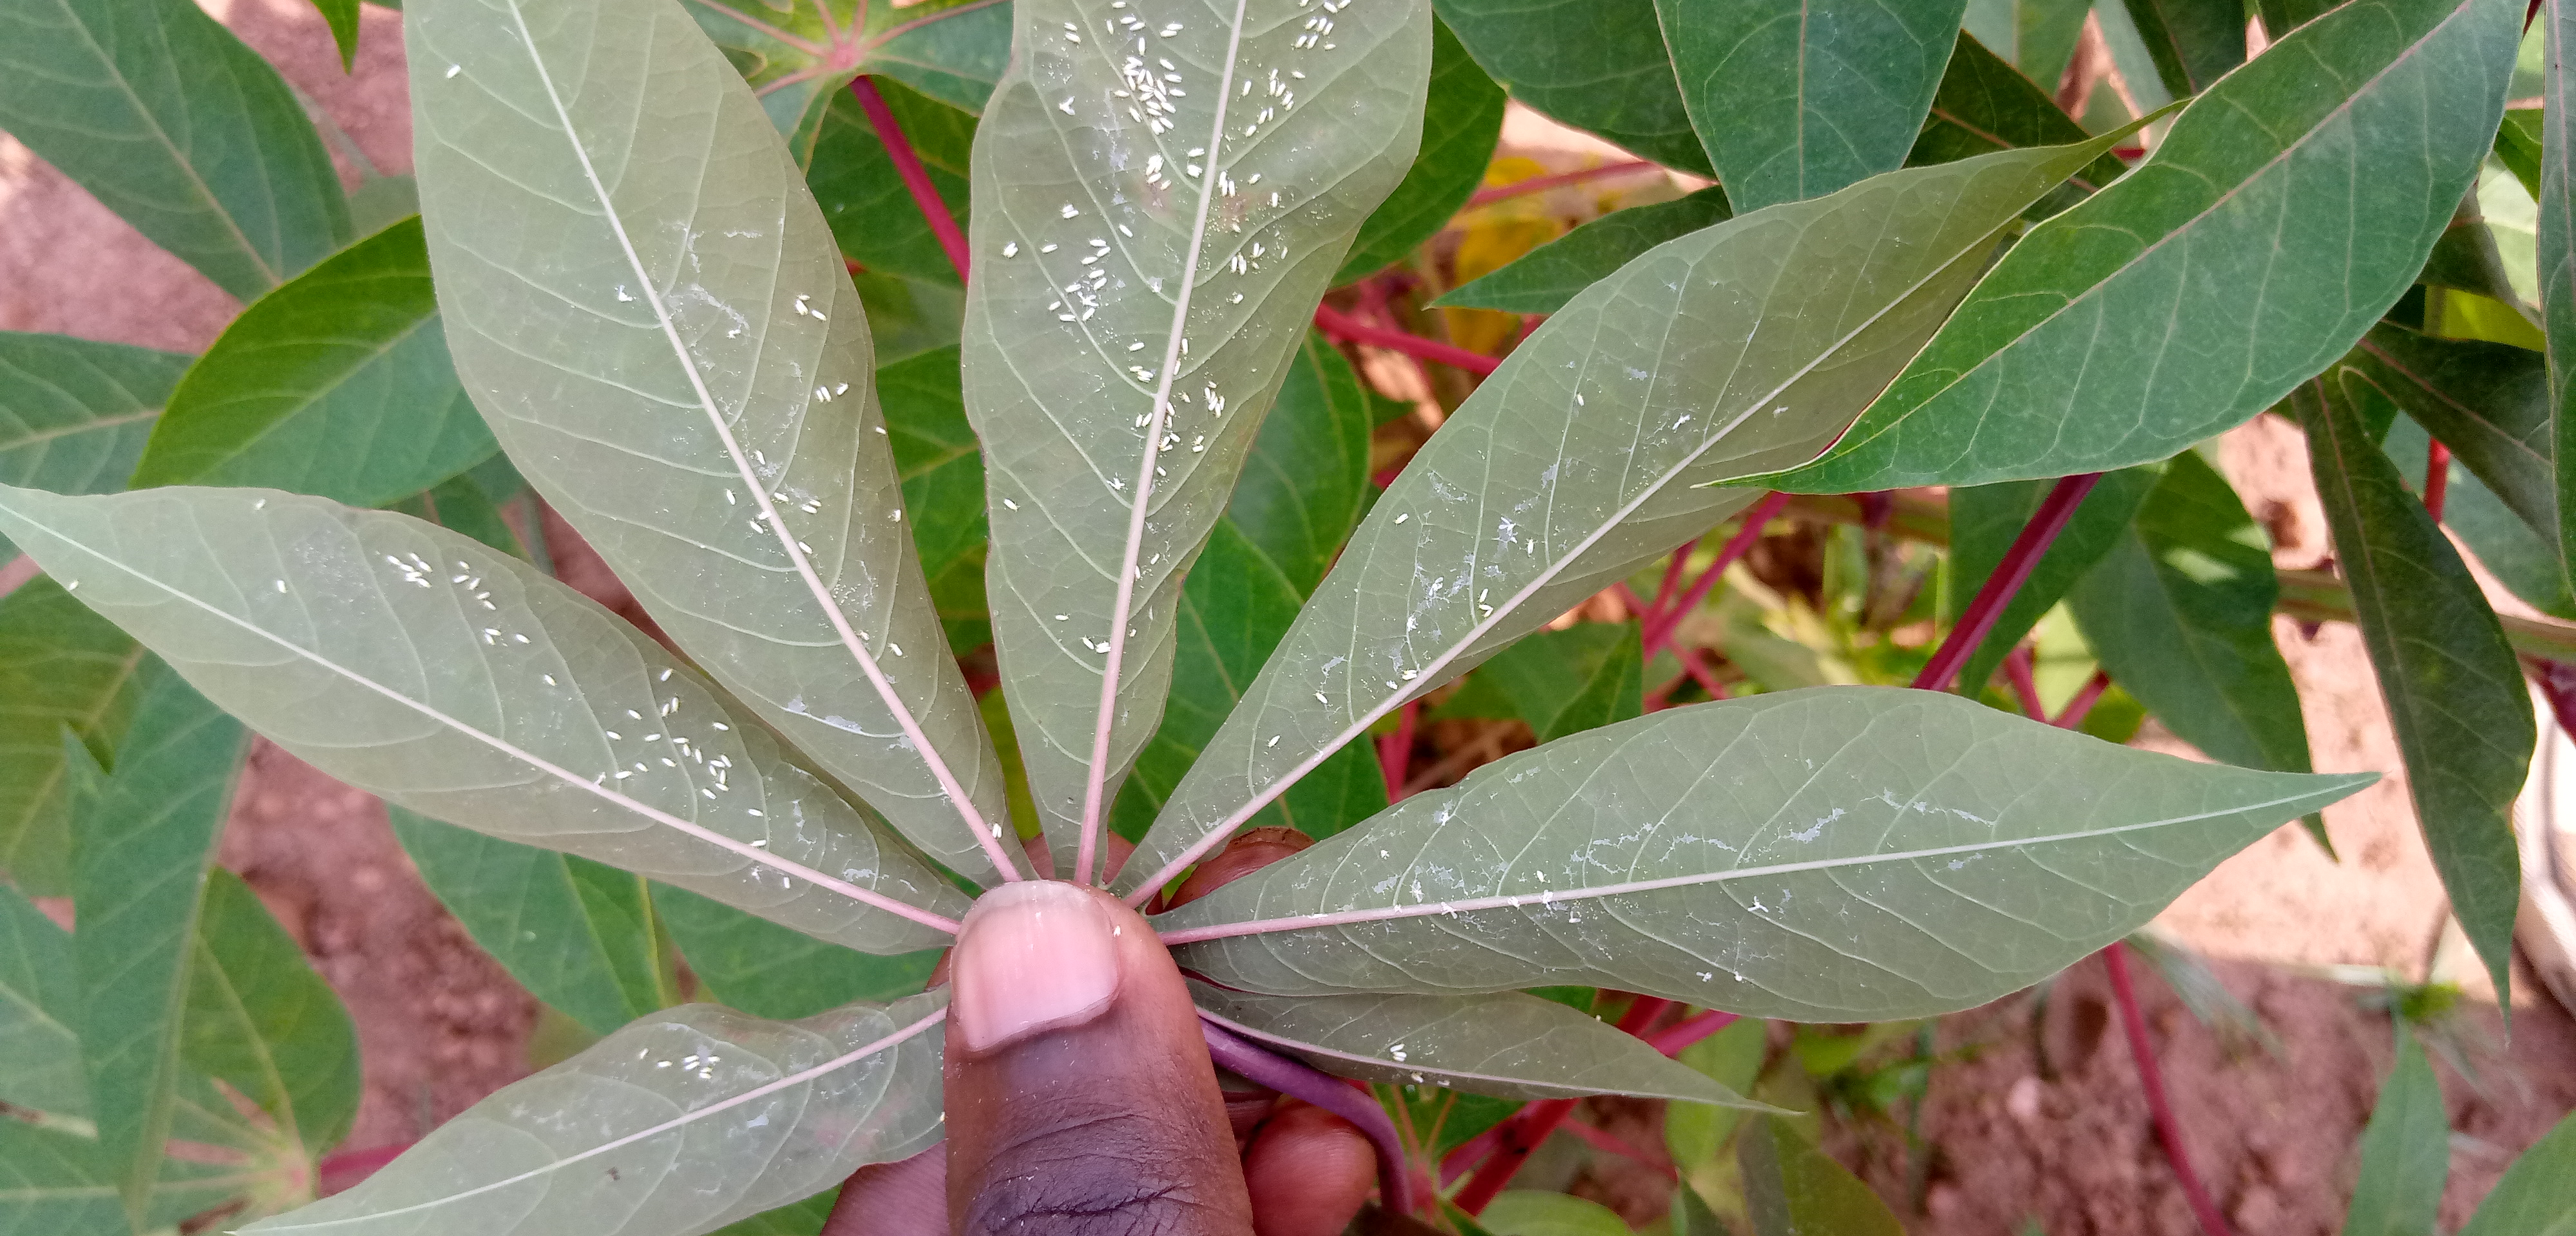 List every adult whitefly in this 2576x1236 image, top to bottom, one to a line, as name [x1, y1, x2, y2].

whitefly [1110, 1, 1128, 11]
whitefly [1319, 1, 1340, 17]
whitefly [1305, 14, 1337, 36]
whitefly [1119, 15, 1139, 26]
whitefly [1057, 17, 1083, 31]
whitefly [1104, 19, 1117, 37]
whitefly [1128, 20, 1148, 34]
whitefly [1155, 22, 1195, 39]
whitefly [1063, 29, 1083, 49]
whitefly [1135, 34, 1150, 58]
whitefly [1291, 34, 1305, 49]
whitefly [1322, 41, 1341, 54]
whitefly [1125, 55, 1145, 69]
whitefly [1157, 57, 1178, 71]
whitefly [1124, 61, 1137, 68]
whitefly [445, 63, 464, 80]
whitefly [1267, 66, 1280, 81]
whitefly [1137, 67, 1147, 83]
whitefly [1121, 68, 1140, 77]
whitefly [1288, 68, 1310, 81]
whitefly [1145, 69, 1154, 87]
whitefly [1162, 71, 1184, 85]
whitefly [1127, 75, 1139, 93]
whitefly [1239, 77, 1254, 102]
whitefly [1155, 77, 1168, 97]
whitefly [1269, 79, 1276, 97]
whitefly [1274, 82, 1287, 98]
whitefly [1110, 85, 1131, 100]
whitefly [1166, 86, 1190, 98]
whitefly [1153, 88, 1168, 102]
whitefly [1137, 91, 1154, 102]
whitefly [1280, 91, 1294, 107]
whitefly [1056, 93, 1079, 117]
whitefly [1283, 99, 1296, 113]
whitefly [1145, 100, 1161, 112]
whitefly [1160, 100, 1179, 115]
whitefly [1267, 104, 1276, 124]
whitefly [1128, 105, 1146, 129]
whitefly [1256, 108, 1268, 127]
whitefly [1150, 117, 1179, 140]
whitefly [1242, 122, 1265, 141]
whitefly [1182, 144, 1208, 160]
whitefly [1144, 153, 1163, 176]
whitefly [1185, 164, 1206, 176]
whitefly [1185, 169, 1200, 180]
whitefly [1218, 169, 1227, 189]
whitefly [1245, 173, 1266, 188]
whitefly [1158, 176, 1178, 193]
whitefly [1220, 178, 1229, 199]
whitefly [1227, 178, 1237, 200]
whitefly [1268, 190, 1283, 216]
whitefly [1059, 200, 1083, 224]
whitefly [1115, 220, 1135, 238]
whitefly [1227, 220, 1245, 232]
whitefly [1088, 238, 1108, 247]
whitefly [1001, 240, 1020, 261]
whitefly [1039, 240, 1061, 259]
whitefly [1250, 241, 1268, 259]
whitefly [1276, 242, 1296, 261]
whitefly [1096, 245, 1112, 258]
whitefly [1238, 251, 1245, 264]
whitefly [1077, 254, 1099, 267]
whitefly [1229, 256, 1238, 273]
whitefly [1251, 261, 1262, 271]
whitefly [1238, 263, 1247, 277]
whitefly [1088, 268, 1106, 280]
whitefly [1092, 276, 1108, 292]
whitefly [1061, 278, 1084, 297]
whitefly [613, 283, 637, 307]
whitefly [1075, 289, 1101, 308]
whitefly [1229, 291, 1252, 308]
whitefly [797, 293, 812, 302]
whitefly [797, 299, 811, 316]
whitefly [794, 302, 805, 317]
whitefly [807, 306, 831, 326]
whitefly [1080, 307, 1097, 323]
whitefly [1056, 308, 1079, 326]
whitefly [1177, 334, 1198, 356]
whitefly [1122, 339, 1147, 351]
whitefly [1172, 359, 1182, 377]
whitefly [1127, 364, 1146, 373]
whitefly [1132, 368, 1156, 388]
whitefly [1207, 379, 1218, 390]
whitefly [832, 380, 856, 400]
whitefly [819, 385, 835, 406]
whitefly [1204, 385, 1211, 402]
whitefly [815, 388, 826, 406]
whitefly [1180, 388, 1195, 408]
whitefly [1574, 389, 1587, 411]
whitefly [1205, 395, 1225, 418]
whitefly [1166, 400, 1177, 417]
whitefly [1132, 408, 1154, 433]
whitefly [1164, 415, 1174, 430]
whitefly [869, 424, 891, 440]
whitefly [1169, 433, 1182, 445]
whitefly [1191, 433, 1207, 447]
whitefly [1159, 435, 1171, 449]
whitefly [749, 444, 770, 473]
whitefly [1159, 444, 1175, 453]
whitefly [1191, 445, 1206, 454]
whitefly [1152, 462, 1173, 482]
whitefly [1104, 473, 1127, 495]
whitefly [724, 487, 741, 515]
whitefly [768, 490, 793, 507]
whitefly [997, 495, 1024, 515]
whitefly [806, 497, 824, 510]
whitefly [799, 503, 819, 516]
whitefly [889, 507, 907, 529]
whitefly [1391, 511, 1413, 530]
whitefly [748, 516, 766, 539]
whitefly [1520, 534, 1539, 564]
whitefly [795, 539, 819, 557]
whitefly [1146, 550, 1170, 569]
whitefly [386, 553, 400, 566]
whitefly [417, 557, 432, 575]
whitefly [458, 559, 471, 570]
whitefly [1134, 565, 1142, 583]
whitefly [450, 572, 468, 587]
whitefly [413, 574, 433, 590]
whitefly [468, 575, 483, 592]
whitefly [66, 577, 84, 594]
whitefly [274, 577, 290, 596]
whitefly [1474, 586, 1492, 603]
whitefly [1477, 599, 1502, 621]
whitefly [482, 600, 498, 611]
whitefly [1050, 612, 1074, 624]
whitefly [481, 625, 506, 638]
whitefly [1128, 628, 1141, 641]
whitefly [513, 632, 531, 647]
whitefly [1080, 633, 1094, 656]
whitefly [1093, 640, 1110, 659]
whitefly [884, 641, 910, 660]
whitefly [658, 666, 678, 686]
whitefly [1401, 666, 1422, 682]
whitefly [542, 674, 558, 689]
whitefly [1312, 689, 1332, 707]
whitefly [670, 694, 683, 716]
whitefly [659, 701, 673, 721]
whitefly [624, 705, 646, 725]
whitefly [708, 718, 735, 734]
whitefly [601, 728, 627, 744]
whitefly [643, 730, 667, 745]
whitefly [1261, 733, 1289, 751]
whitefly [670, 734, 693, 745]
whitefly [682, 742, 694, 758]
whitefly [693, 745, 705, 766]
whitefly [717, 753, 736, 769]
whitefly [661, 756, 679, 769]
whitefly [709, 758, 726, 769]
whitefly [635, 759, 651, 776]
whitefly [708, 762, 719, 778]
whitefly [615, 767, 637, 781]
whitefly [718, 767, 729, 785]
whitefly [712, 780, 733, 794]
whitefly [699, 787, 717, 805]
whitefly [744, 806, 768, 820]
whitefly [988, 820, 1005, 843]
whitefly [749, 838, 770, 848]
whitefly [1534, 867, 1548, 886]
whitefly [778, 873, 797, 893]
whitefly [1507, 894, 1524, 915]
whitefly [1746, 896, 1772, 918]
whitefly [1441, 901, 1459, 923]
whitefly [636, 1047, 654, 1062]
whitefly [705, 1052, 724, 1065]
whitefly [654, 1058, 677, 1072]
whitefly [1408, 1071, 1429, 1088]